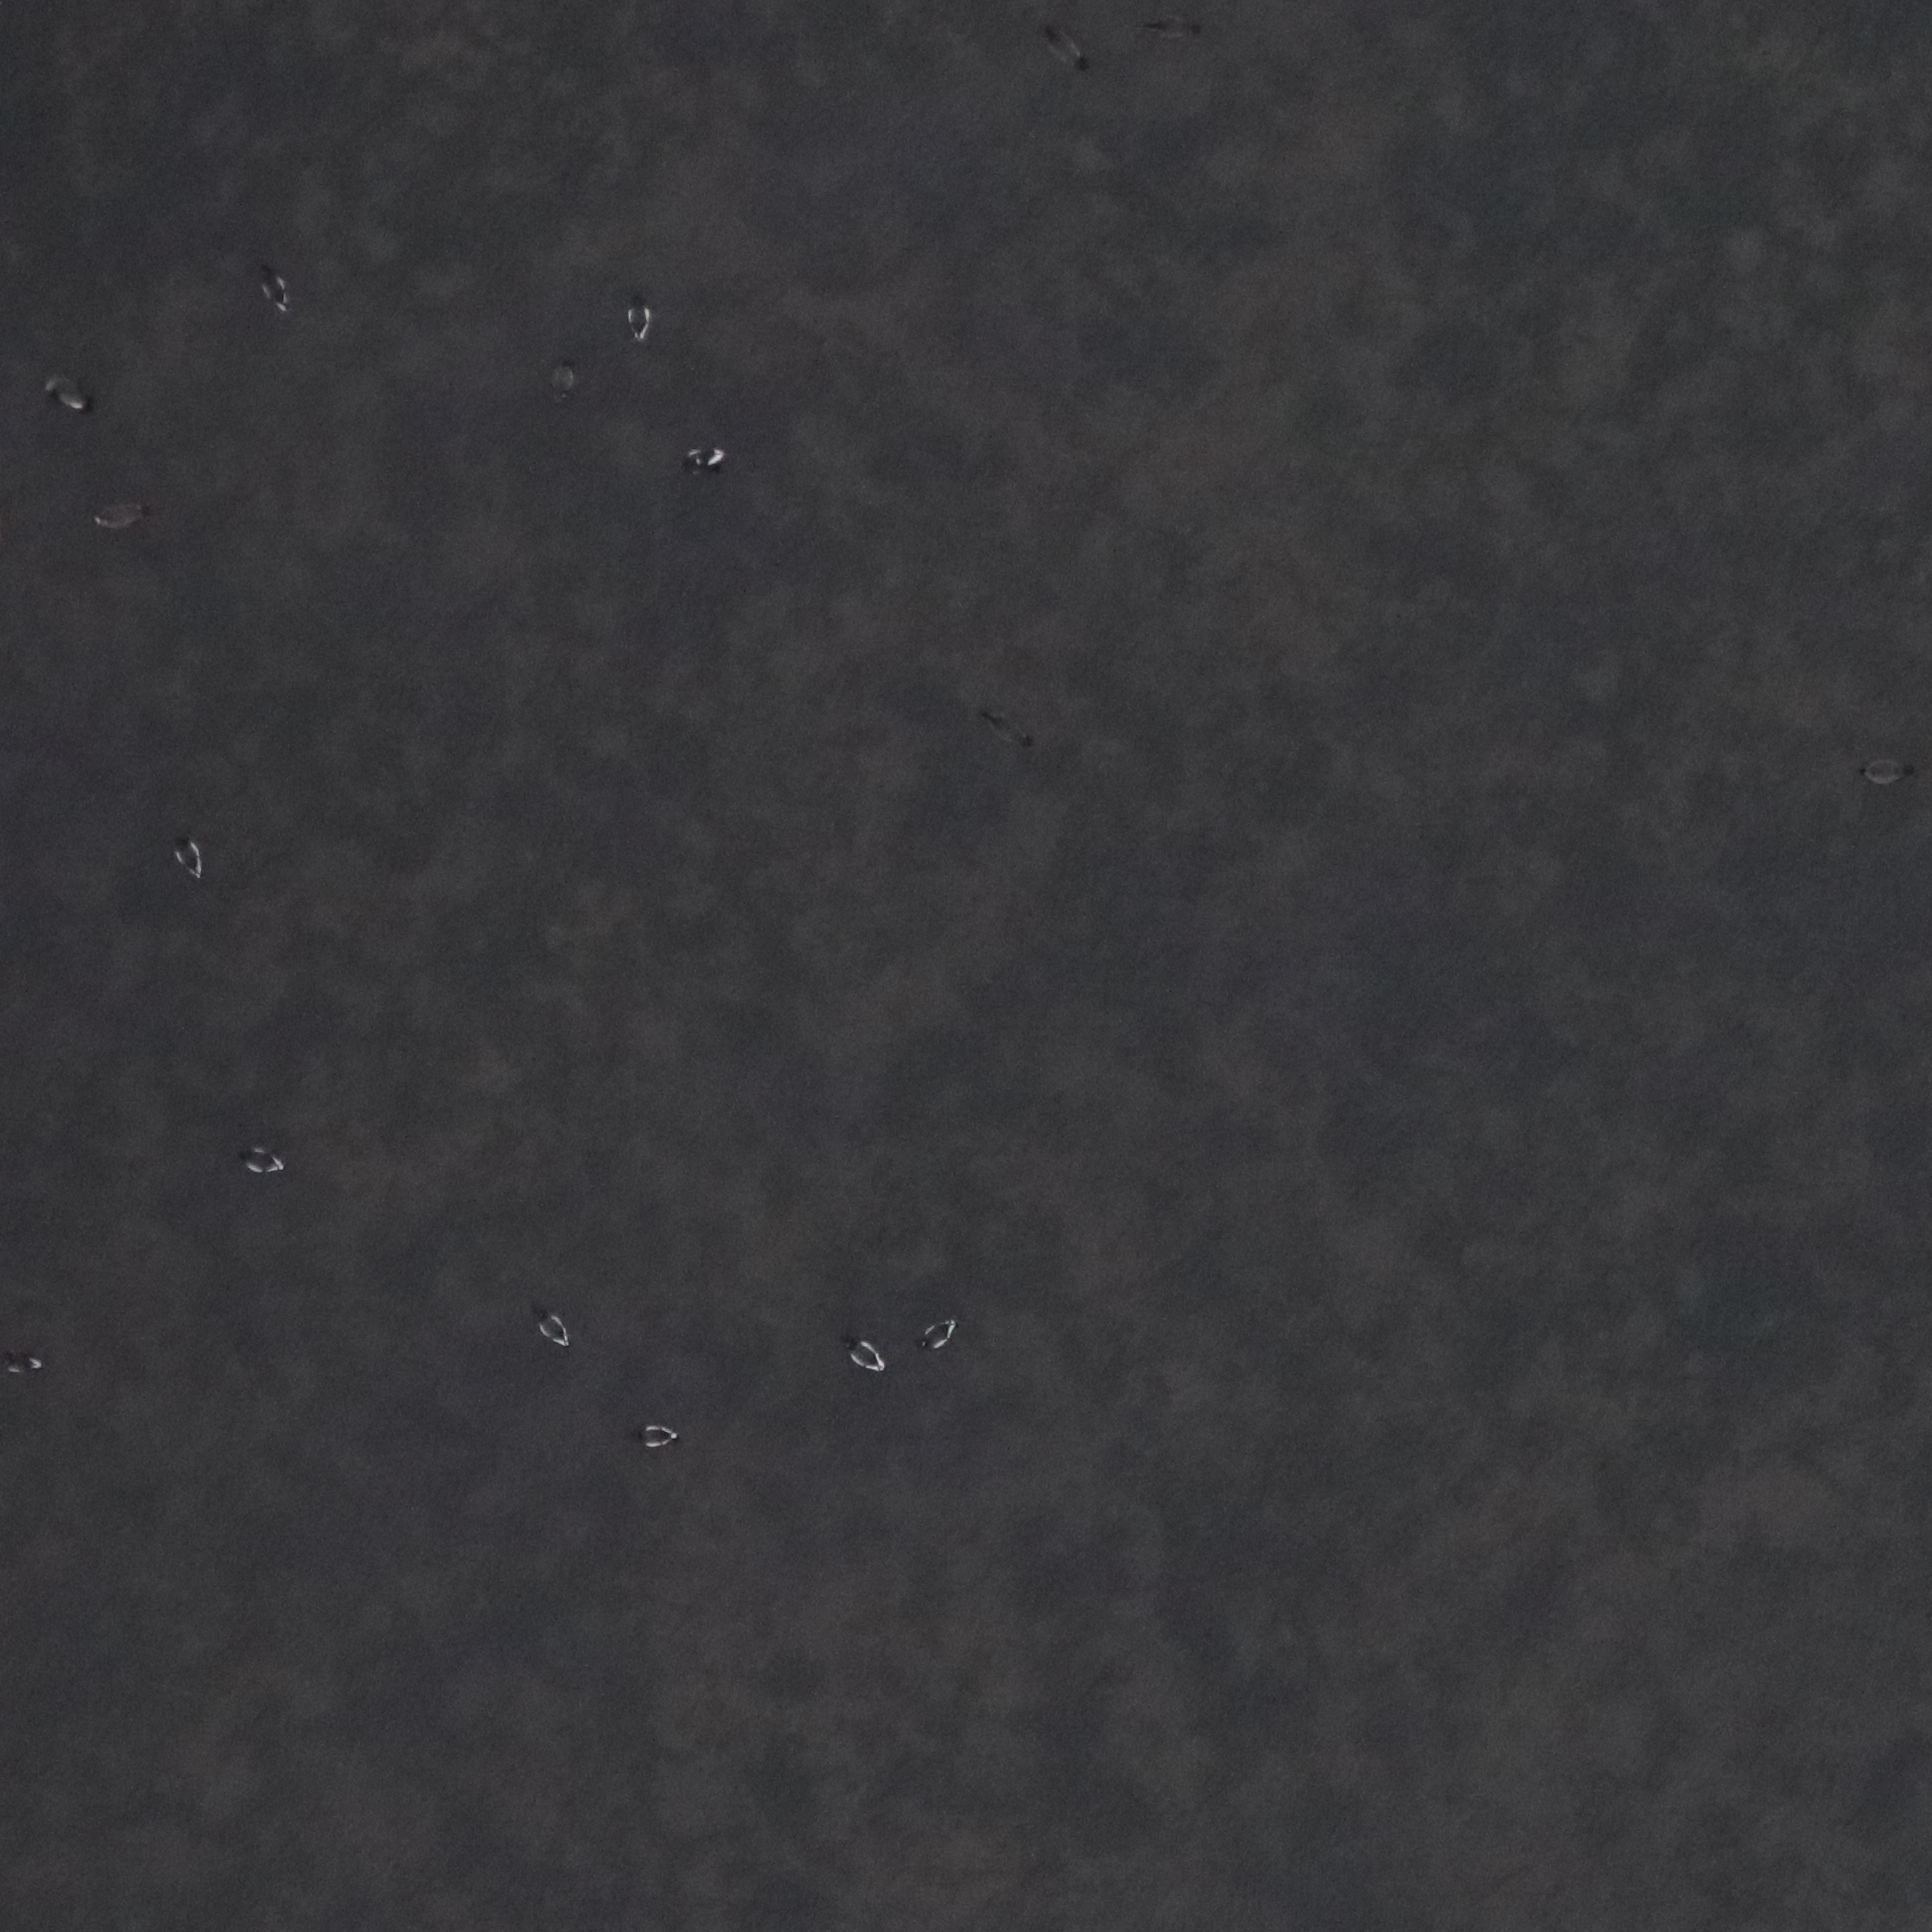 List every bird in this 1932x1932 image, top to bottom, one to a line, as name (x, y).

Canada goose (1167, 31)
Canada goose (1052, 43)
brant (278, 290)
brant (640, 320)
Canada goose (565, 376)
Canada goose (71, 395)
brant (709, 457)
Canada goose (121, 512)
Canada goose (1007, 728)
Canada goose (1888, 773)
brant (189, 857)
brant (262, 1162)
brant (553, 1330)
brant (937, 1335)
brant (865, 1355)
brant (22, 1364)
brant (656, 1436)